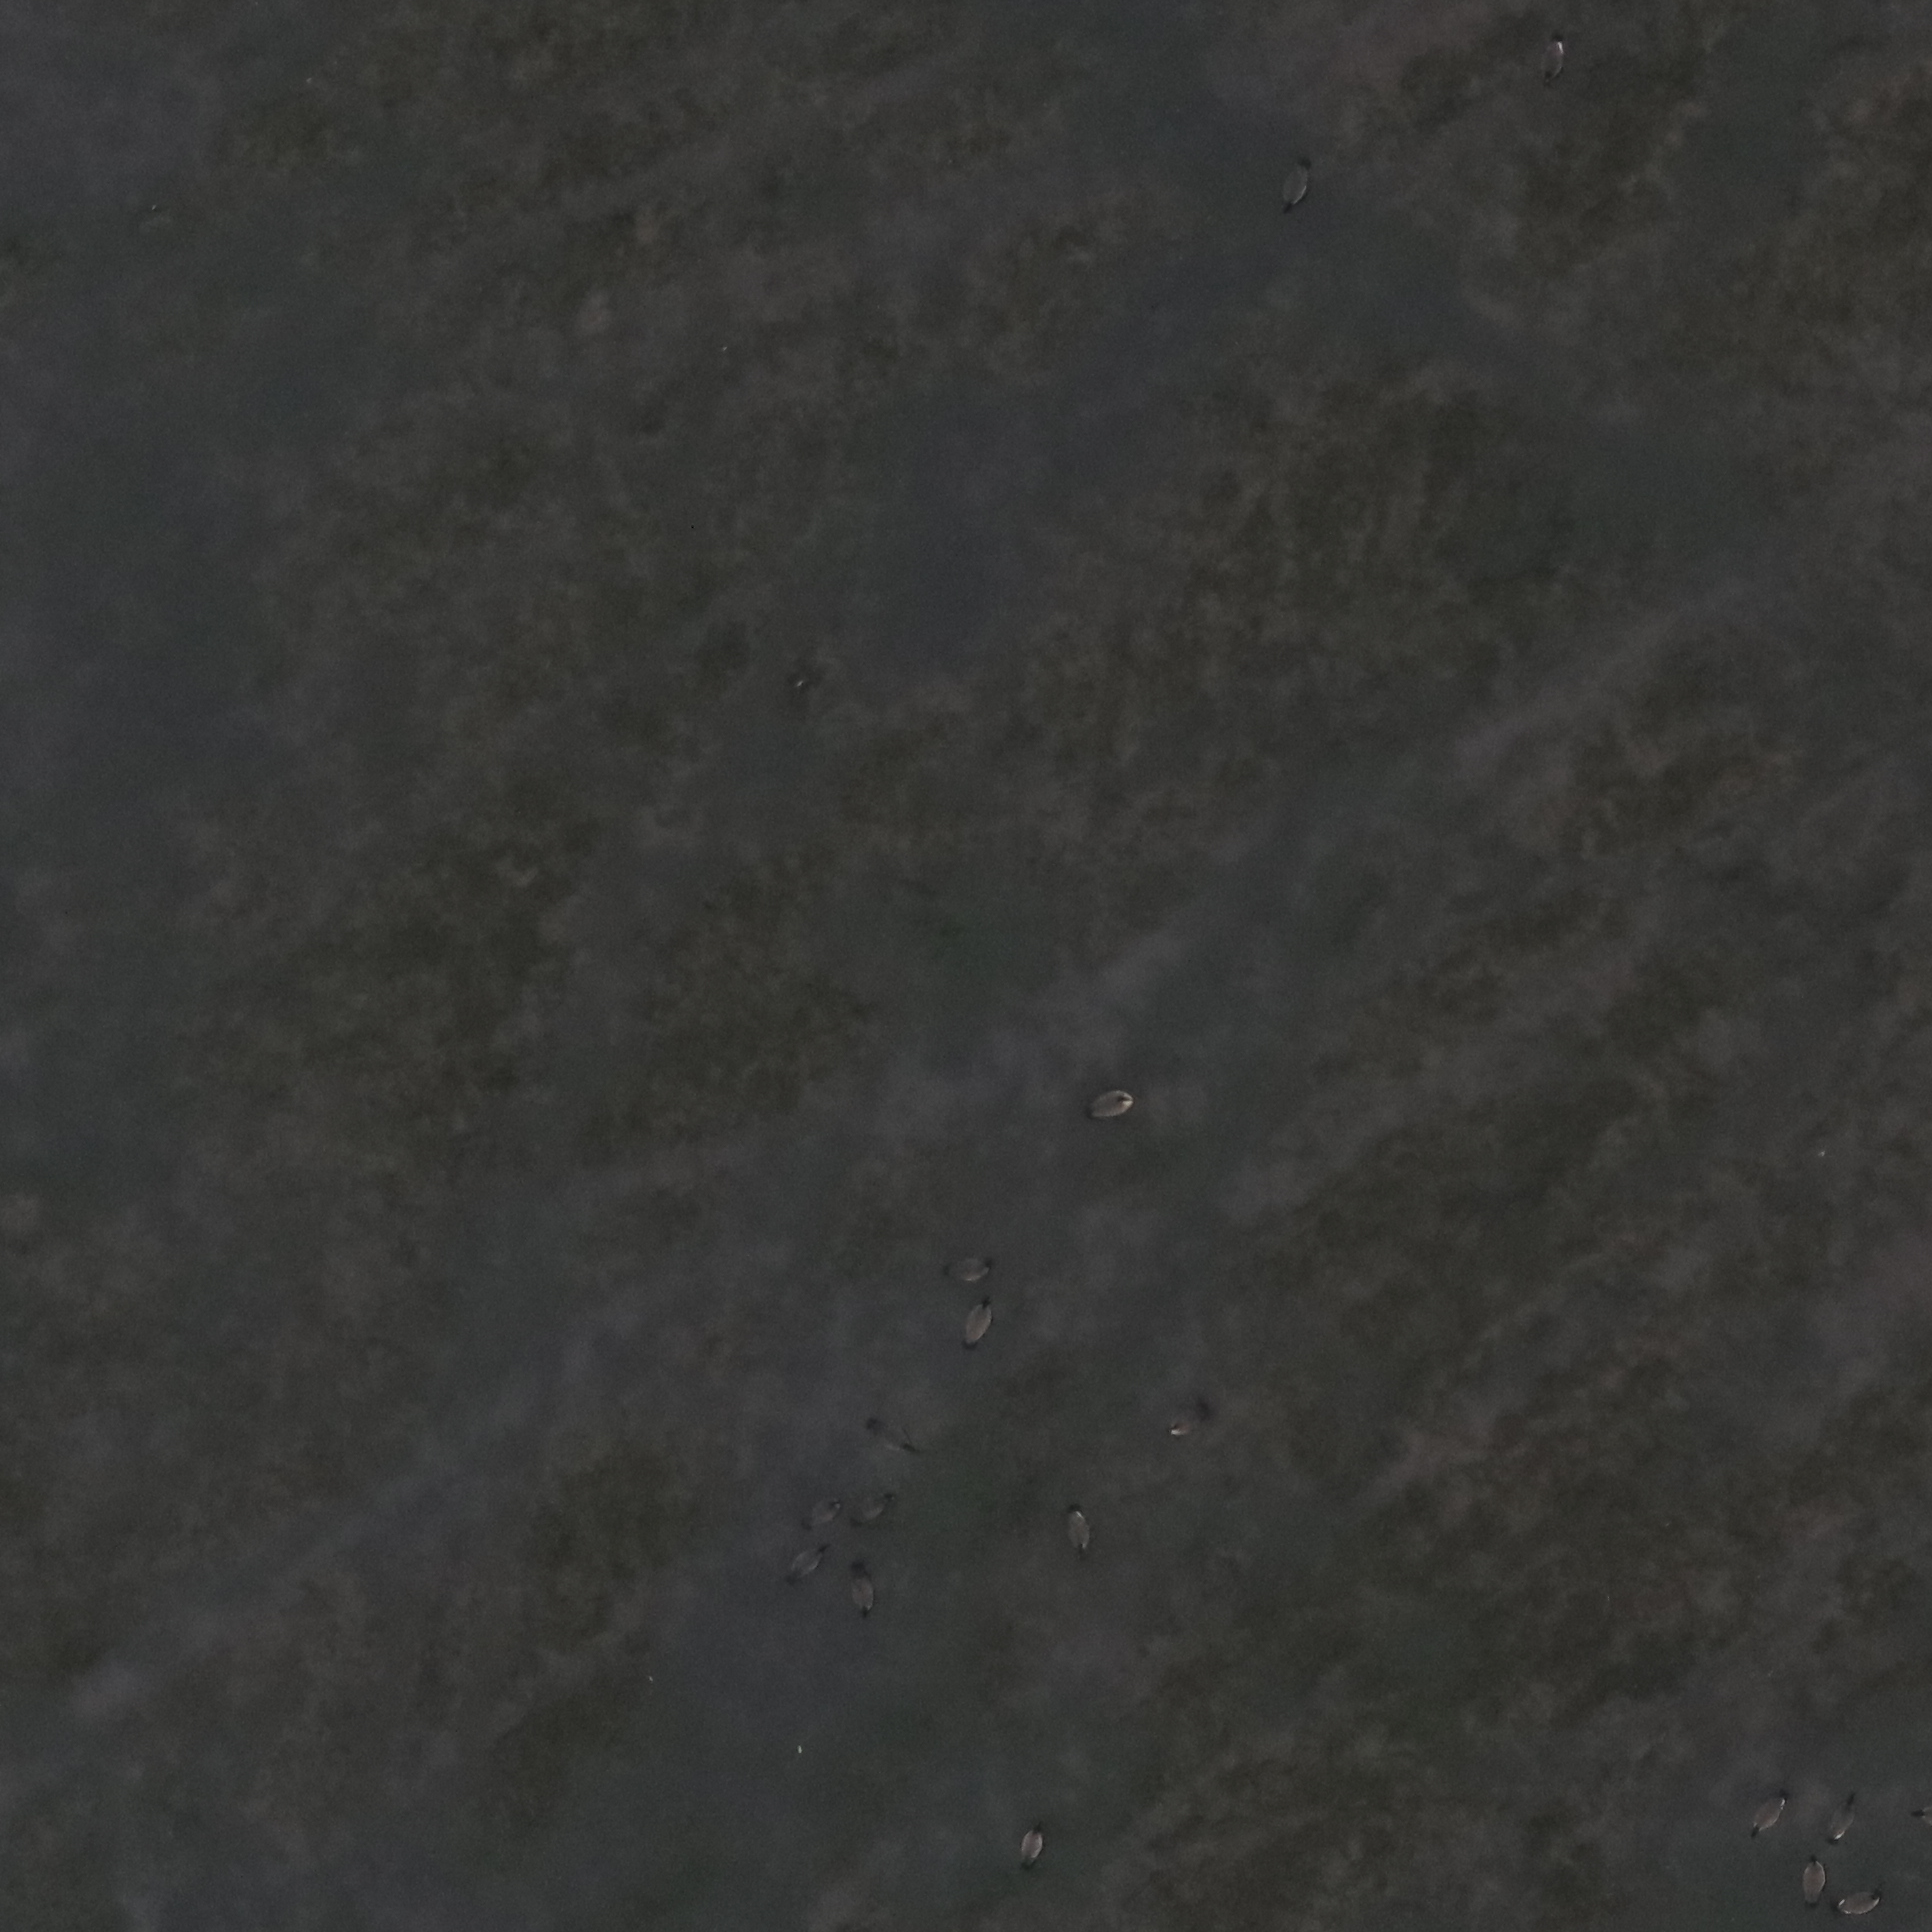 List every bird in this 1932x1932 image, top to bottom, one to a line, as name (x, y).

Canada goose (1553, 56)
Canada goose (1296, 187)
Canada goose (1109, 1103)
Canada goose (969, 1268)
Canada goose (975, 1326)
Canada goose (1187, 1414)
Canada goose (889, 1437)
Canada goose (874, 1507)
Canada goose (824, 1509)
Canada goose (1079, 1531)
Canada goose (806, 1565)
Canada goose (862, 1594)
Canada goose (1767, 1811)
Canada goose (1844, 1818)
Canada goose (1036, 1849)
Canada goose (1817, 1883)
Canada goose (1861, 1902)